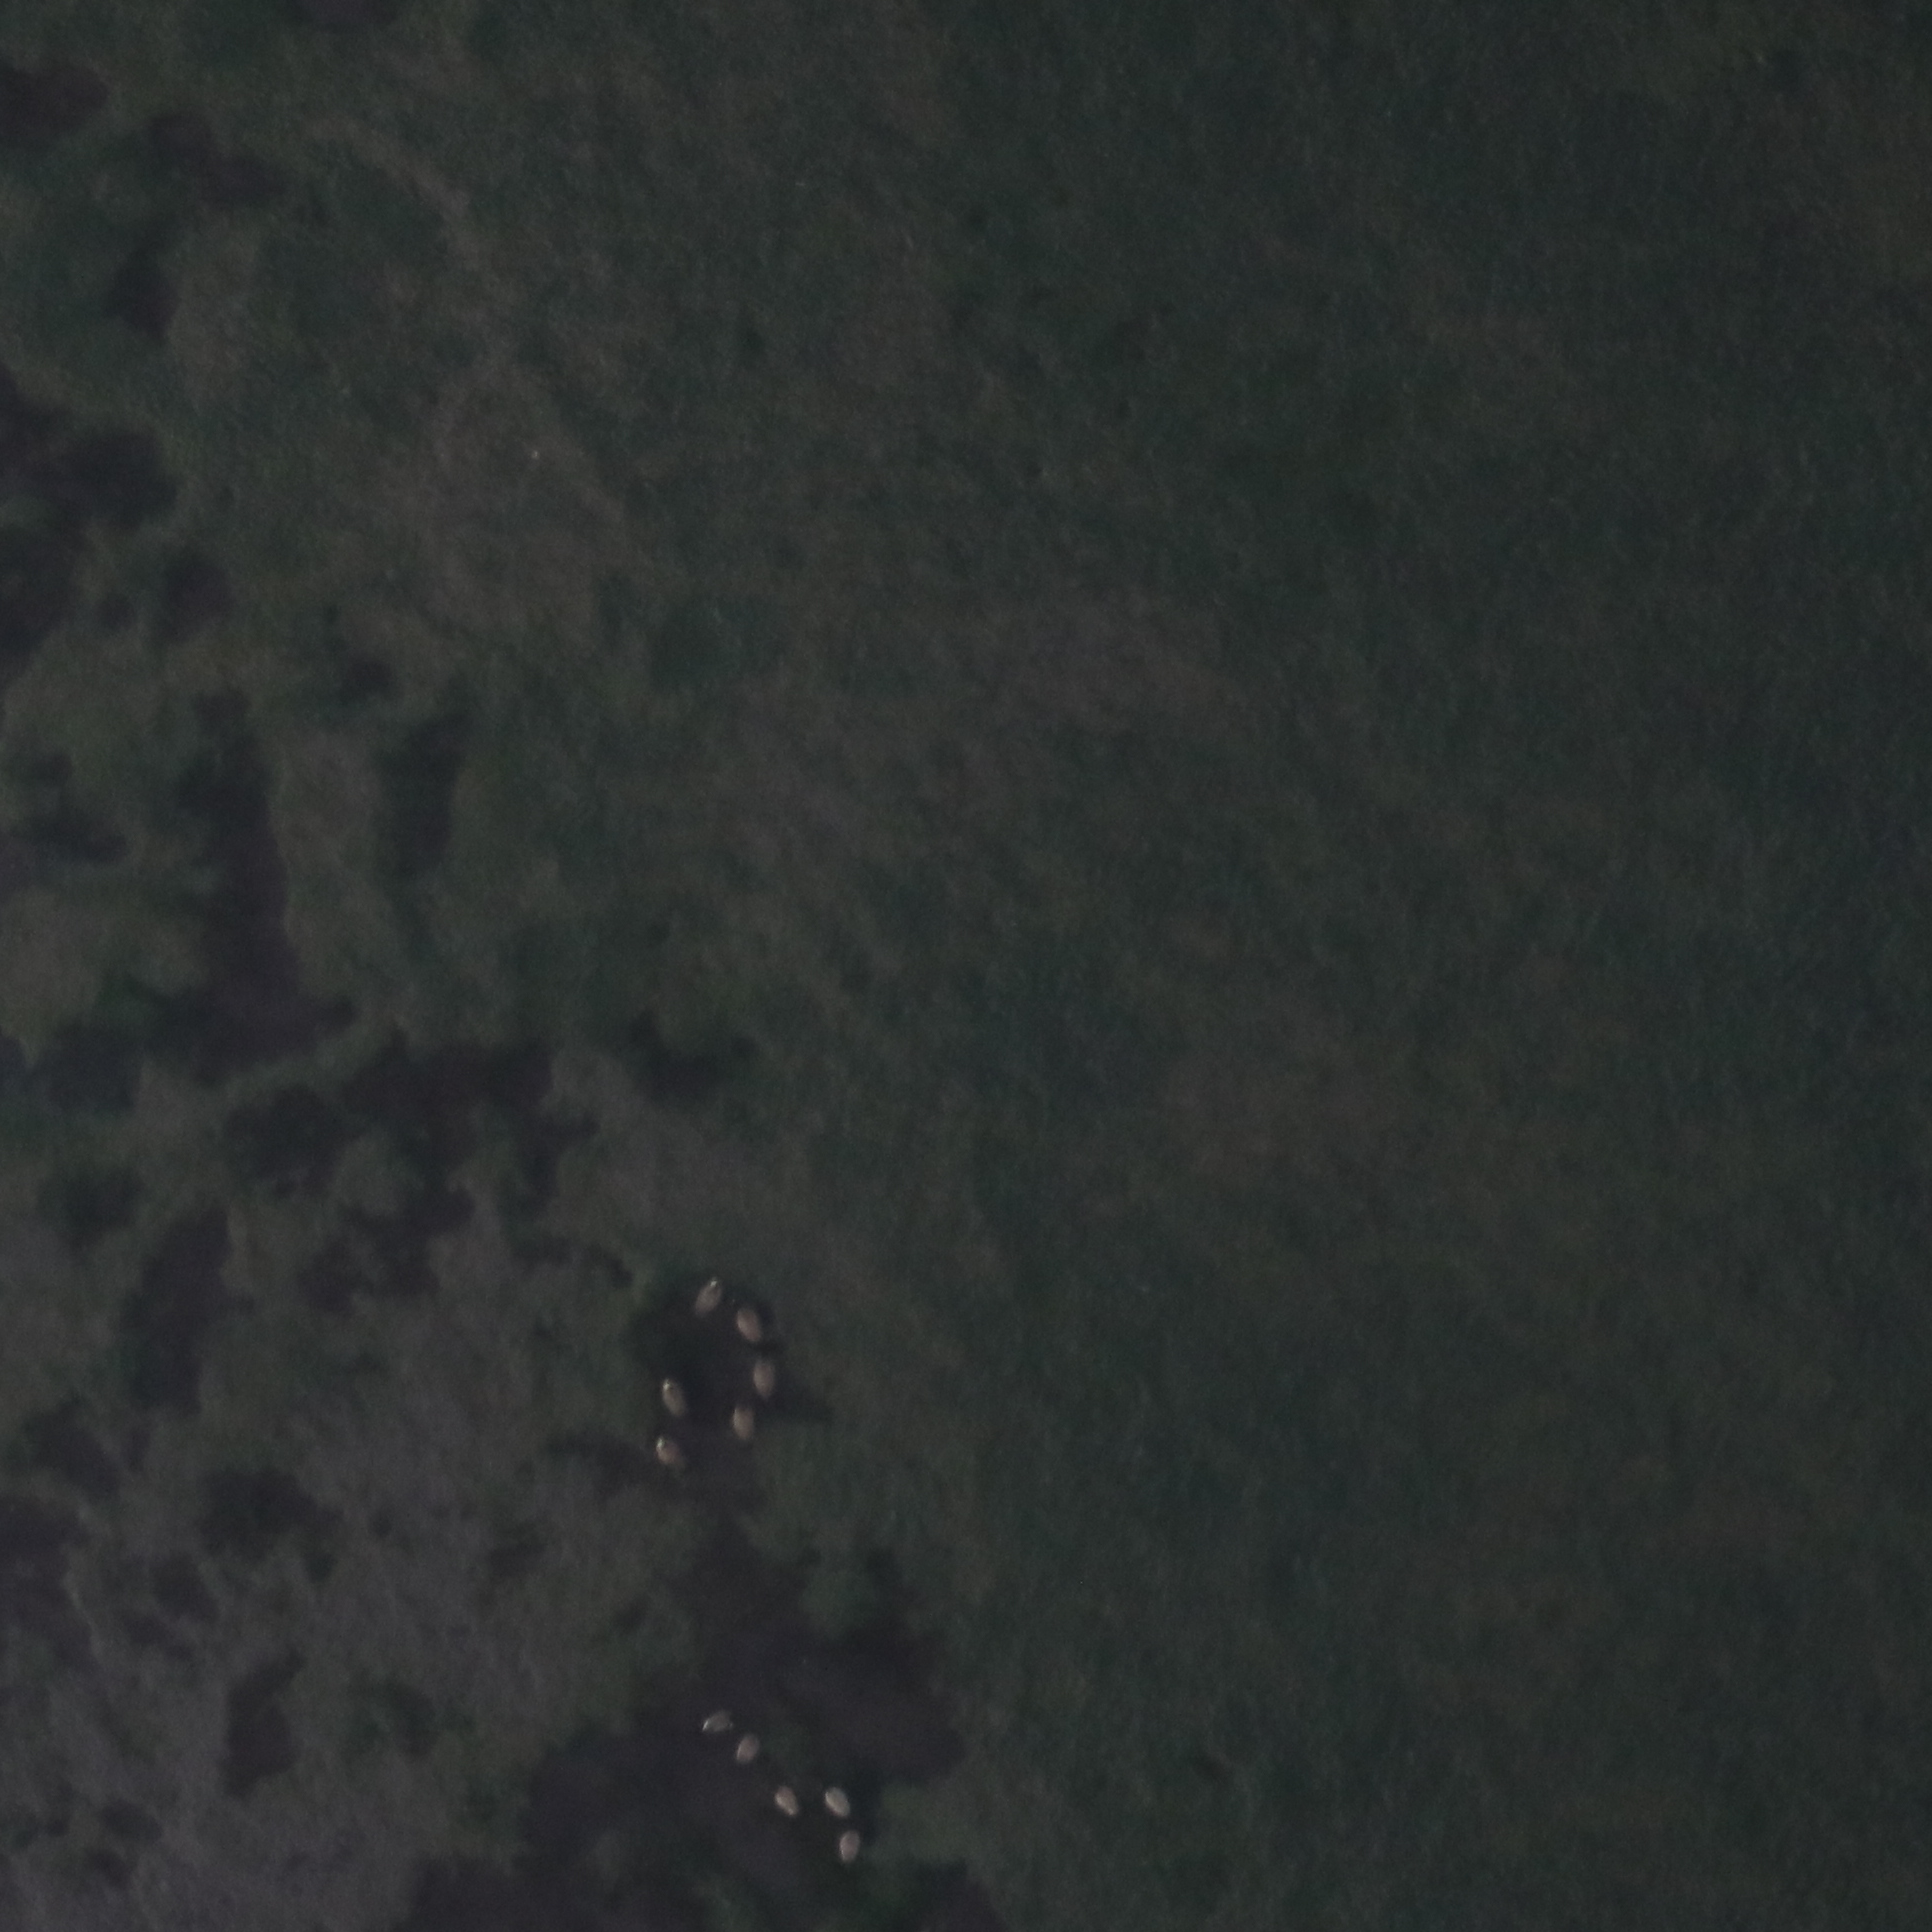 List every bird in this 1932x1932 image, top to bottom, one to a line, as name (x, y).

Canada goose (705, 1296)
Canada goose (749, 1317)
Canada goose (768, 1377)
Canada goose (673, 1398)
Canada goose (743, 1420)
Canada goose (673, 1450)
Canada goose (716, 1720)
Canada goose (744, 1747)
Canada goose (837, 1798)
Canada goose (785, 1801)
Canada goose (851, 1840)